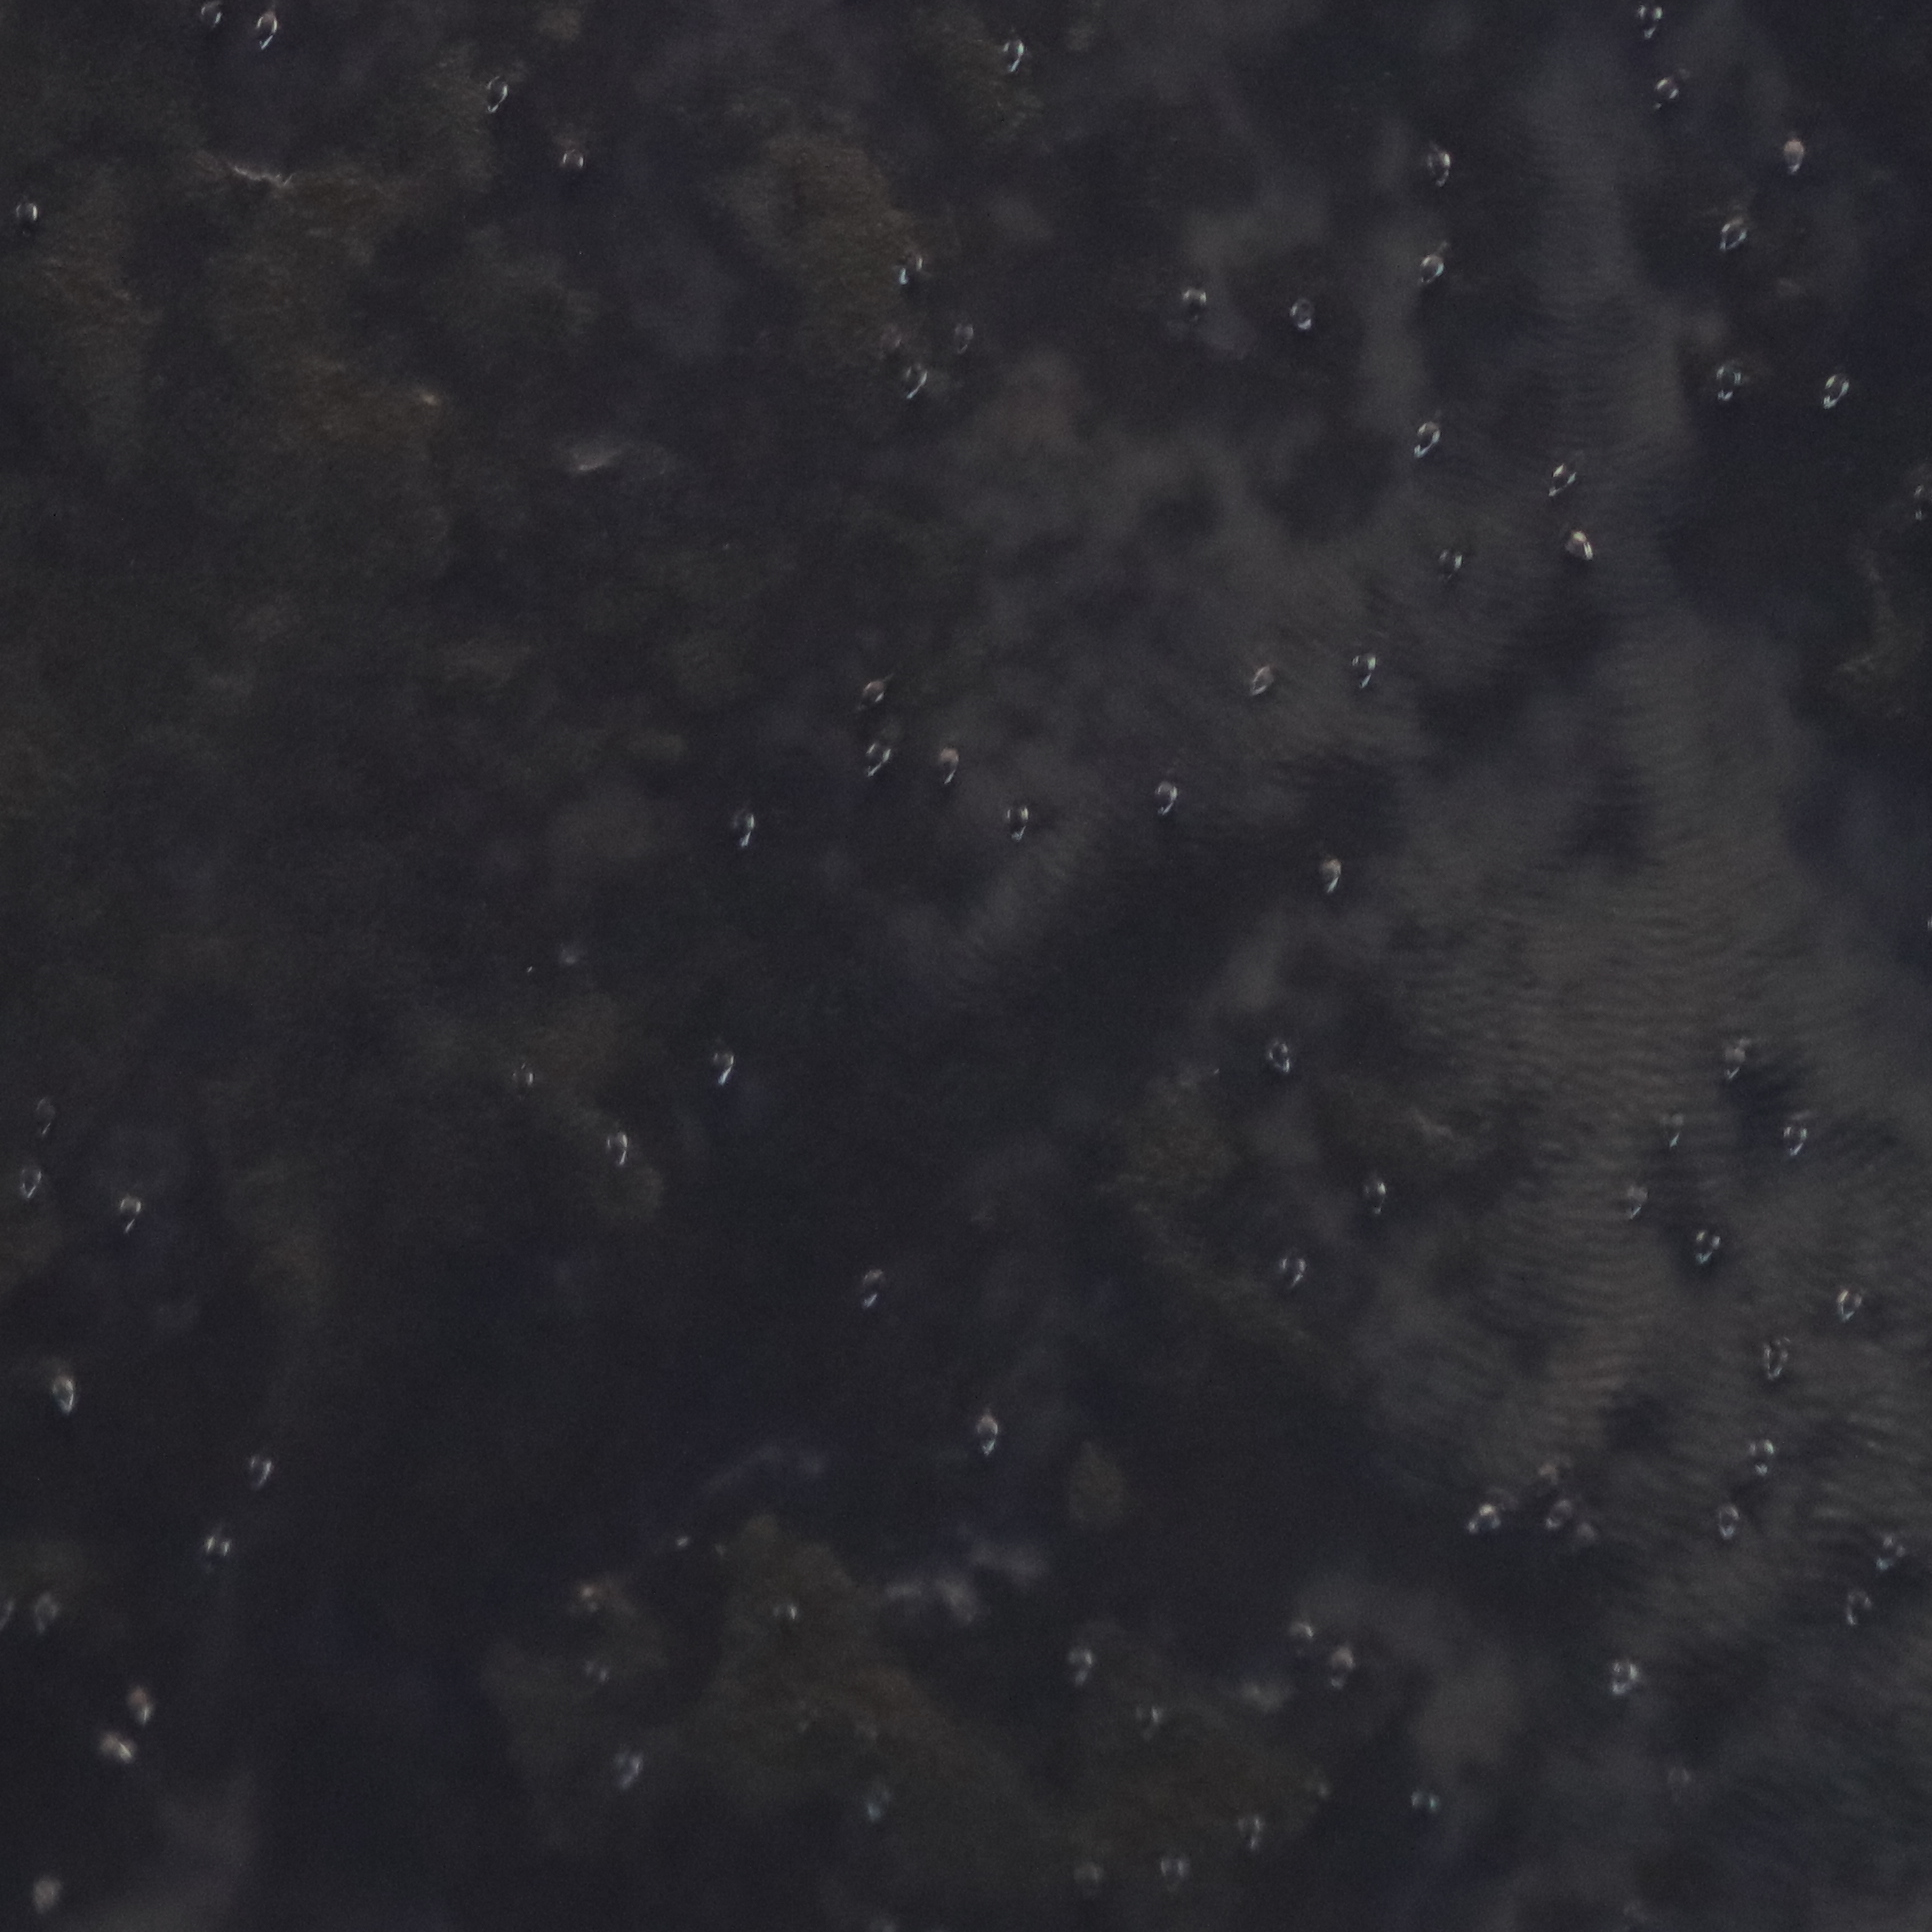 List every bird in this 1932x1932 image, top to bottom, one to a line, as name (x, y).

brant (212, 14)
brant (1659, 14)
brant (268, 26)
brant (1019, 53)
brant (1667, 90)
brant (489, 98)
brant (1794, 153)
brant (1436, 161)
brant (574, 165)
brant (23, 208)
brant (1735, 231)
brant (1433, 266)
brant (909, 273)
brant (1191, 298)
brant (1304, 320)
brant (965, 332)
brant (1733, 386)
brant (915, 388)
brant (1835, 390)
brant (1428, 435)
brant (1565, 476)
brant (1930, 495)
brant (1577, 543)
brant (1451, 564)
brant (1369, 667)
brant (1266, 681)
brant (876, 691)
brant (877, 757)
brant (949, 767)
brant (1165, 795)
brant (1017, 820)
brant (738, 827)
brant (1329, 875)
brant (1284, 1058)
brant (1735, 1058)
brant (727, 1061)
brant (522, 1077)
brant (43, 1116)
brant (1679, 1134)
brant (1803, 1136)
brant (618, 1145)
brant (34, 1179)
brant (1372, 1194)
brant (1632, 1200)
brant (130, 1211)
brant (1707, 1245)
brant (1288, 1269)
brant (877, 1293)
brant (1852, 1303)
brant (1777, 1357)
brant (60, 1394)
brant (985, 1430)
brant (1762, 1455)
brant (258, 1469)
brant (1558, 1506)
brant (1484, 1518)
brant (1728, 1525)
brant (225, 1550)
brant (1889, 1559)
brant (588, 1596)
brant (791, 1602)
brant (41, 1613)
brant (1869, 1614)
brant (1300, 1626)
brant (1341, 1655)
brant (1085, 1666)
brant (605, 1676)
brant (1621, 1679)
brant (141, 1698)
brant (805, 1719)
brant (1159, 1723)
brant (868, 1738)
brant (112, 1750)
brant (631, 1768)
brant (1685, 1774)
brant (1311, 1789)
brant (1427, 1803)
brant (874, 1823)
brant (1245, 1833)
brant (1172, 1874)
brant (1097, 1878)
brant (50, 1892)
brant (874, 1929)